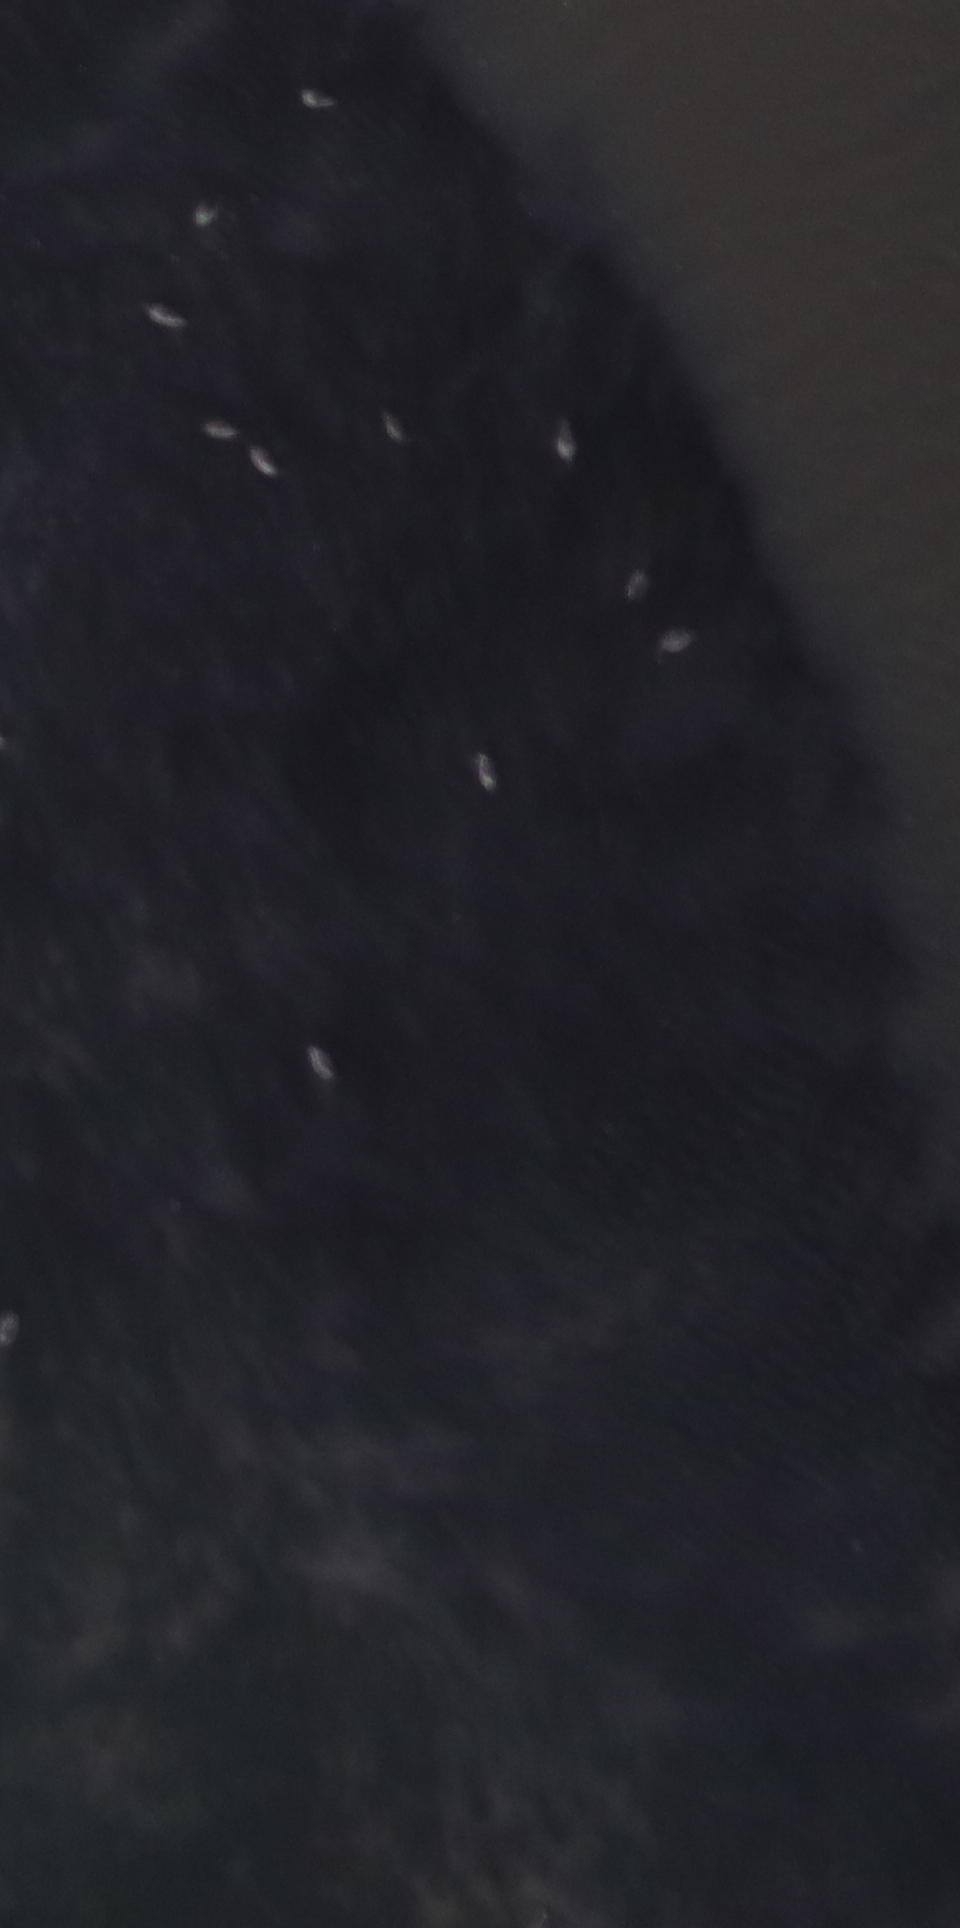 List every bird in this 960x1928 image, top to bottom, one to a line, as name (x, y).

other bird (314, 95)
other bird (206, 209)
other bird (170, 318)
other bird (401, 429)
other bird (224, 435)
other bird (566, 450)
other bird (263, 470)
other bird (637, 584)
other bird (680, 637)
other bird (486, 769)
other bird (324, 1063)
other bird (6, 1330)